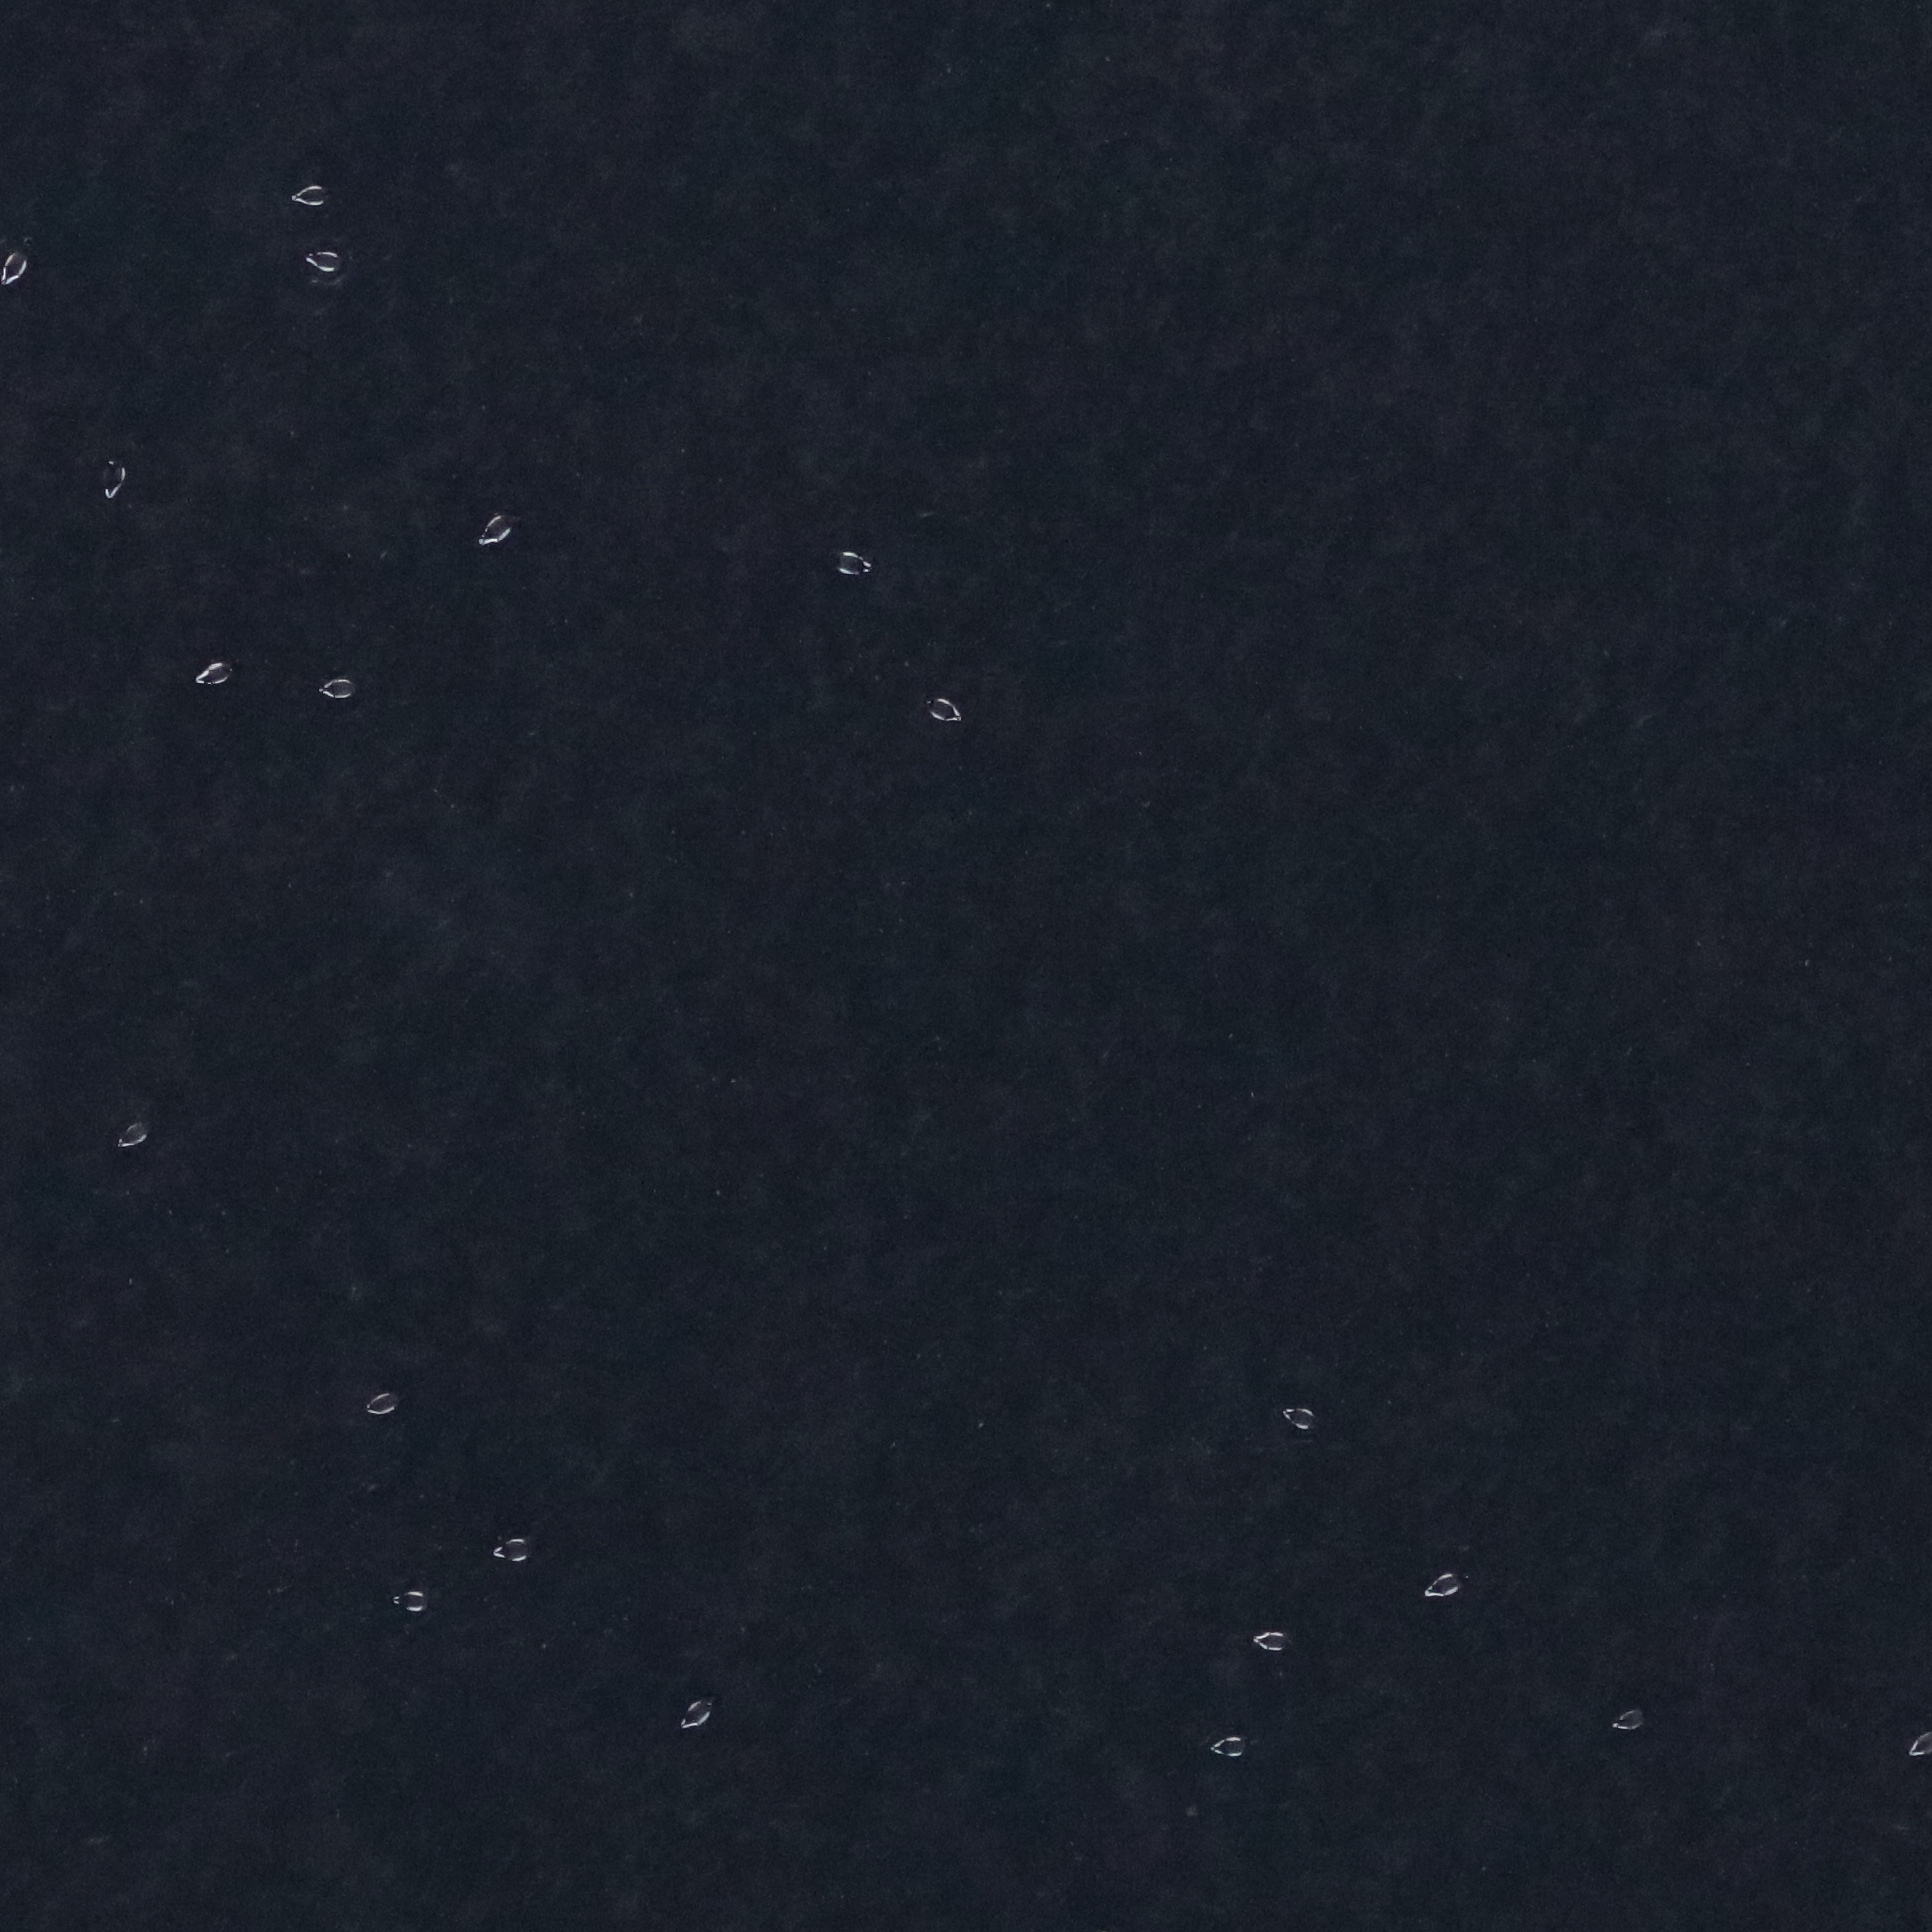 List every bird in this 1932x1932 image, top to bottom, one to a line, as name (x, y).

brant (312, 194)
brant (326, 261)
brant (15, 264)
brant (114, 476)
brant (498, 528)
brant (850, 563)
brant (217, 673)
brant (341, 687)
brant (943, 708)
brant (134, 1133)
brant (383, 1402)
brant (1302, 1417)
brant (514, 1550)
brant (1446, 1585)
brant (412, 1602)
brant (1274, 1640)
brant (697, 1712)
brant (1632, 1720)
brant (1931, 1741)
brant (1232, 1746)